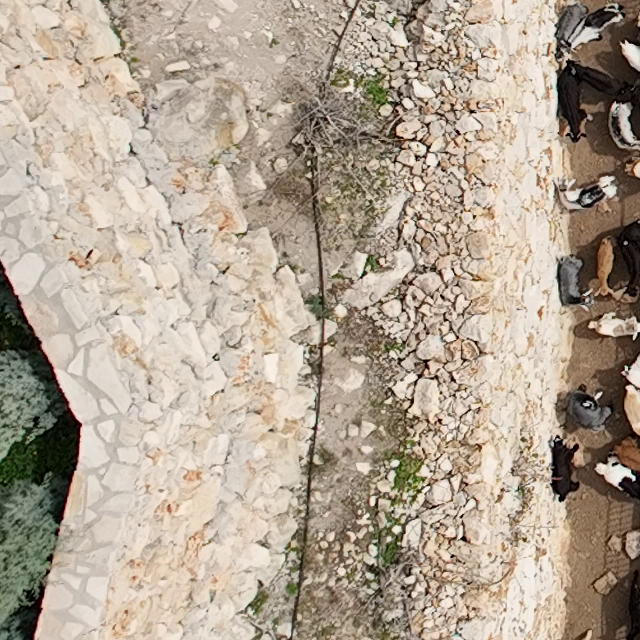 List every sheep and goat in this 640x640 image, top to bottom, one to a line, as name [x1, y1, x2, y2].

goat [554, 0, 587, 59]
goat [561, 0, 623, 54]
goat [619, 39, 639, 88]
goat [566, 60, 621, 95]
goat [553, 67, 588, 142]
goat [628, 88, 639, 147]
goat [608, 101, 639, 155]
goat [625, 156, 639, 189]
goat [554, 175, 618, 210]
goat [623, 220, 639, 249]
goat [617, 235, 639, 299]
goat [593, 236, 614, 297]
goat [556, 254, 594, 311]
goat [587, 312, 639, 340]
goat [619, 355, 639, 412]
goat [624, 384, 639, 445]
goat [562, 388, 613, 431]
goat [611, 434, 639, 473]
goat [551, 435, 581, 501]
goat [593, 453, 639, 503]
goat [630, 571, 639, 633]